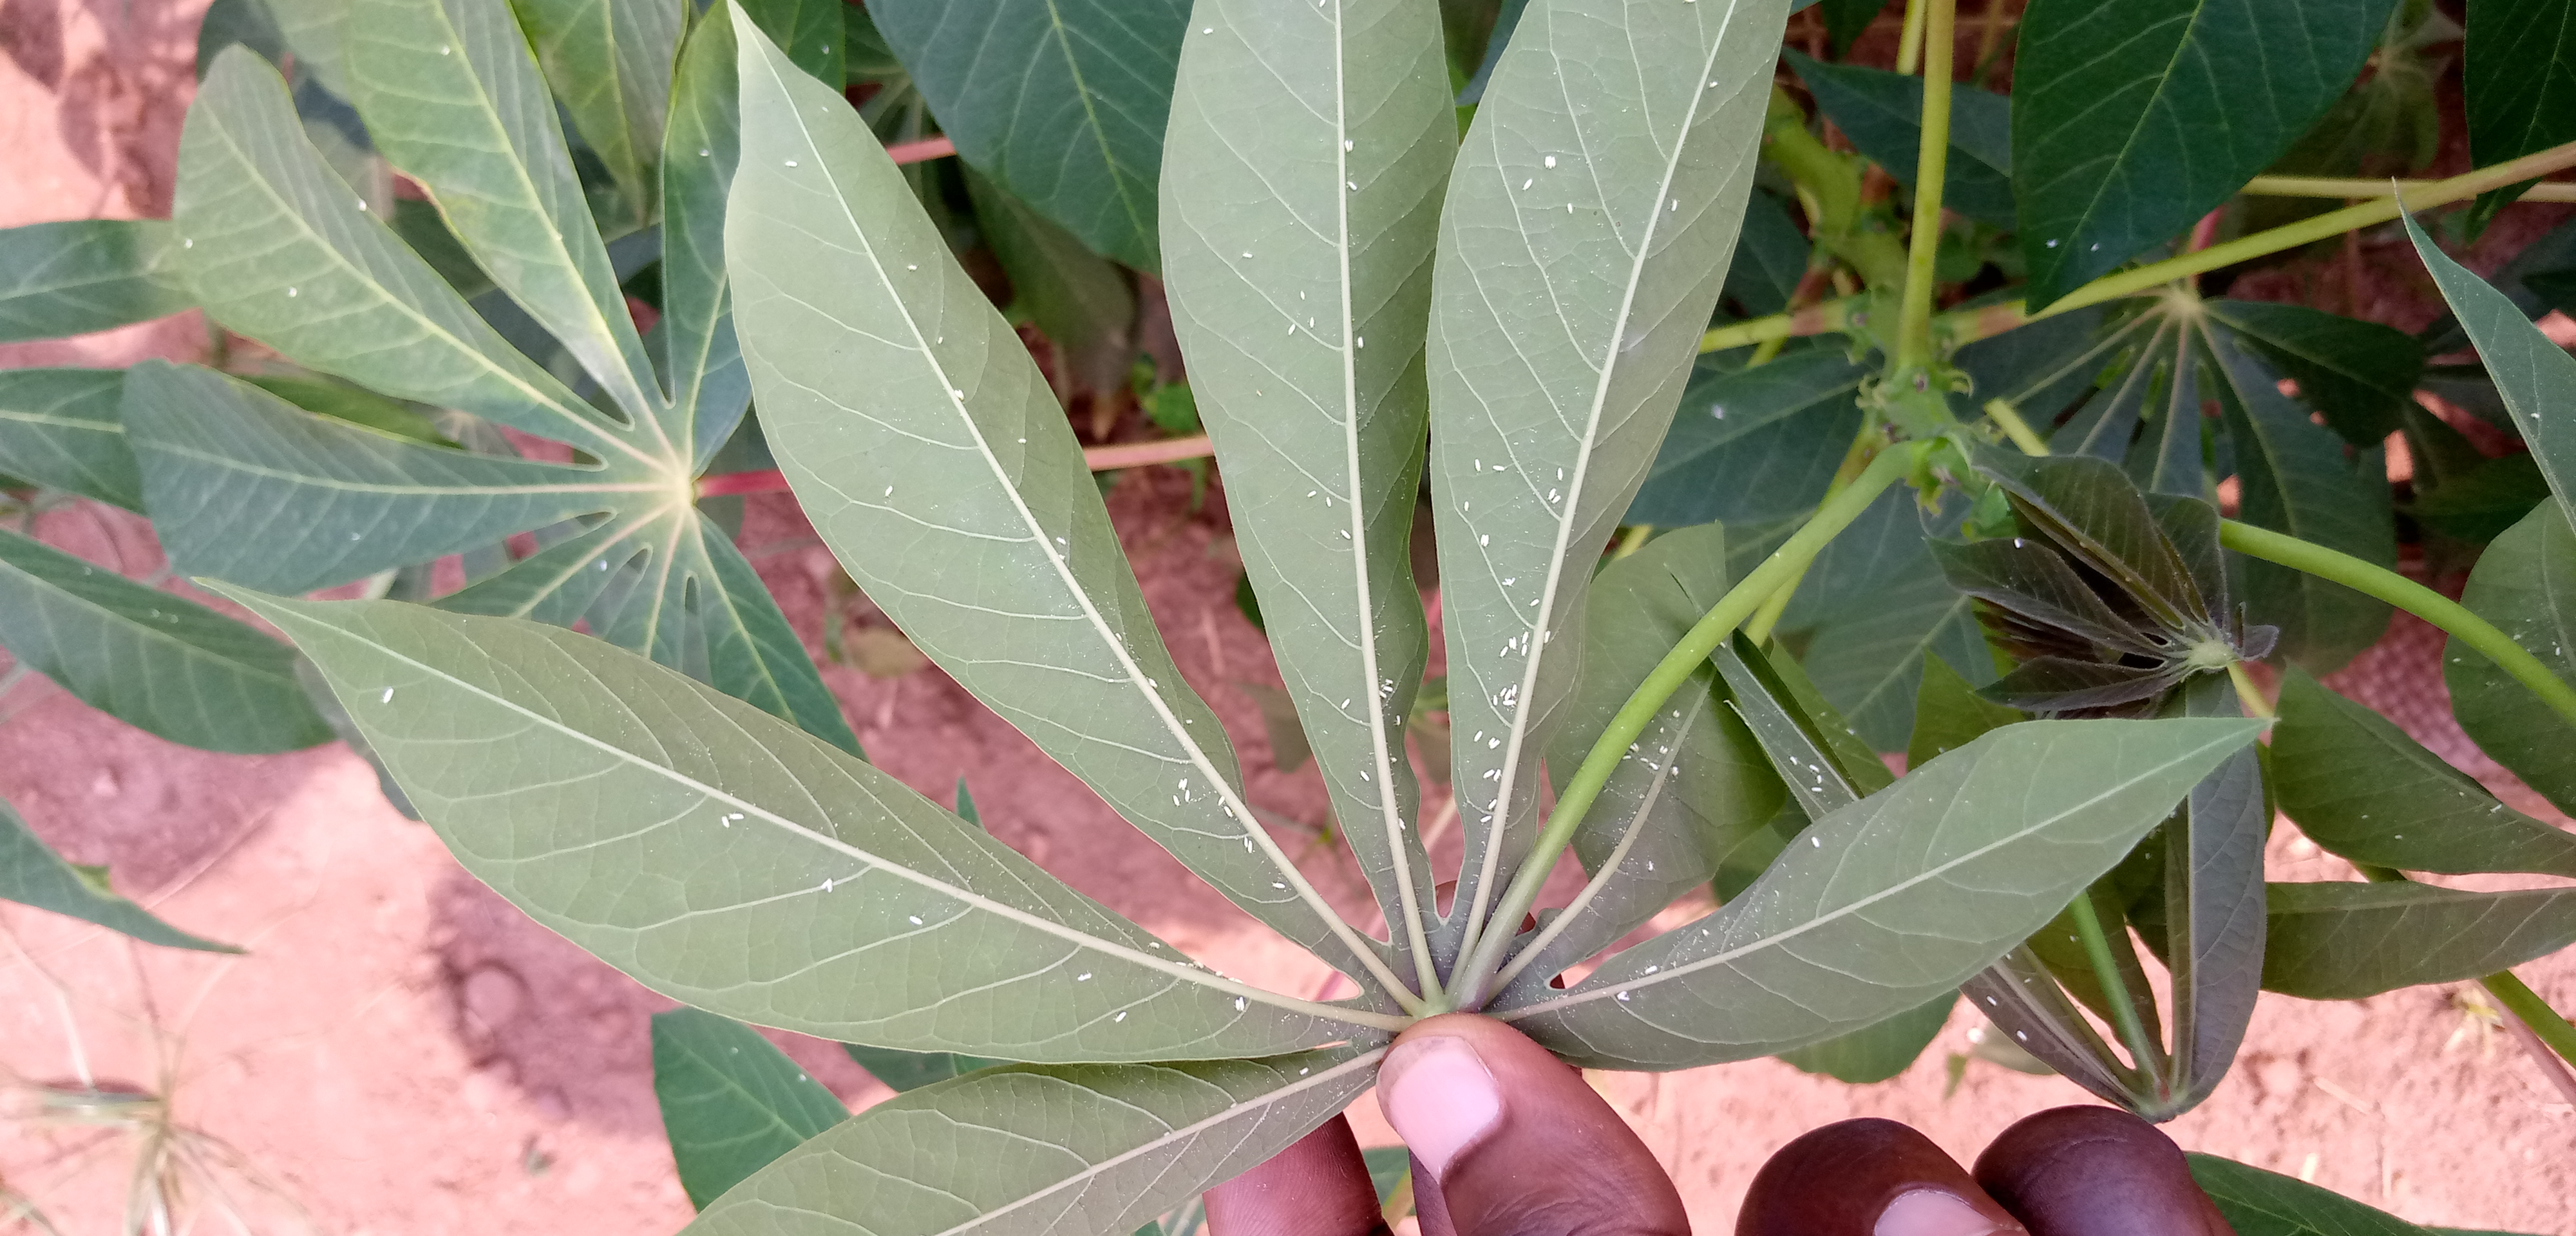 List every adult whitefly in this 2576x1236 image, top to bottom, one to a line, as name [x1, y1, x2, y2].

whitefly [1317, 1, 1328, 10]
whitefly [1200, 25, 1216, 37]
whitefly [820, 42, 831, 58]
whitefly [1706, 80, 1721, 93]
whitefly [1342, 138, 1349, 154]
whitefly [1349, 139, 1355, 153]
whitefly [697, 146, 711, 159]
whitefly [1542, 154, 1548, 169]
whitefly [1548, 154, 1558, 170]
whitefly [782, 158, 801, 170]
whitefly [1520, 177, 1537, 194]
whitefly [1344, 179, 1360, 192]
whitefly [1668, 196, 1681, 215]
whitefly [1565, 200, 1576, 218]
whitefly [2043, 236, 2059, 252]
whitefly [2087, 241, 2103, 257]
whitefly [1239, 250, 1255, 261]
whitefly [905, 263, 920, 275]
whitefly [1298, 288, 1310, 304]
whitefly [1308, 315, 1318, 330]
whitefly [1284, 322, 1298, 337]
whitefly [1355, 334, 1365, 353]
whitefly [934, 335, 949, 350]
whitefly [953, 388, 970, 404]
whitefly [1706, 402, 1727, 424]
whitefly [1015, 436, 1028, 447]
whitefly [1473, 456, 1484, 475]
whitefly [1490, 464, 1508, 474]
whitefly [1555, 465, 1566, 482]
whitefly [882, 482, 896, 500]
whitefly [1546, 486, 1557, 503]
whitefly [1305, 488, 1318, 501]
whitefly [1551, 493, 1562, 507]
whitefly [1325, 494, 1333, 510]
whitefly [1461, 498, 1472, 514]
whitefly [1338, 526, 1352, 542]
whitefly [1479, 533, 1492, 549]
whitefly [1054, 535, 1068, 547]
whitefly [2011, 536, 2023, 552]
whitefly [1499, 574, 1519, 588]
whitefly [1528, 597, 1542, 609]
whitefly [1113, 630, 1125, 643]
whitefly [1519, 630, 1531, 643]
whitefly [1542, 630, 1555, 647]
whitefly [1506, 634, 1513, 650]
whitefly [1512, 635, 1517, 653]
whitefly [1717, 641, 1728, 650]
whitefly [1519, 643, 1529, 659]
whitefly [1497, 646, 1508, 660]
whitefly [2553, 646, 2563, 658]
whitefly [1146, 676, 1160, 691]
whitefly [1383, 677, 1396, 686]
whitefly [1511, 682, 1519, 698]
whitefly [380, 684, 397, 706]
whitefly [1379, 684, 1395, 694]
whitefly [1499, 685, 1508, 697]
whitefly [1378, 688, 1388, 700]
whitefly [1505, 688, 1513, 701]
whitefly [1491, 691, 1499, 708]
whitefly [1338, 697, 1354, 714]
whitefly [1501, 698, 1517, 708]
whitefly [1669, 707, 1681, 721]
whitefly [1392, 713, 1405, 729]
whitefly [1184, 715, 1195, 728]
whitefly [1656, 725, 1667, 735]
whitefly [1470, 727, 1483, 745]
whitefly [1486, 736, 1506, 752]
whitefly [1627, 742, 1642, 753]
whitefly [1657, 744, 1671, 756]
whitefly [1620, 753, 1633, 762]
whitefly [1787, 754, 1799, 767]
whitefly [1388, 754, 1399, 765]
whitefly [1639, 756, 1649, 766]
whitefly [1647, 760, 1662, 772]
whitefly [1807, 762, 1826, 774]
whitefly [1669, 763, 1681, 779]
whitefly [1492, 767, 1503, 785]
whitefly [1358, 767, 1372, 784]
whitefly [1482, 767, 1495, 780]
whitefly [1815, 772, 1826, 785]
whitefly [1177, 776, 1190, 790]
whitefly [1810, 785, 1823, 794]
whitefly [1184, 789, 1193, 804]
whitefly [1170, 793, 1181, 808]
whitefly [1217, 795, 1227, 807]
whitefly [1486, 798, 1499, 812]
whitefly [2487, 800, 2503, 816]
whitefly [1223, 804, 1234, 819]
whitefly [726, 810, 744, 823]
whitefly [720, 813, 730, 830]
whitefly [1477, 814, 1494, 826]
whitefly [1397, 816, 1408, 832]
whitefly [2392, 832, 2405, 845]
whitefly [1808, 833, 1822, 853]
whitefly [1242, 834, 1249, 853]
whitefly [1247, 838, 1255, 857]
whitefly [1642, 859, 1656, 872]
whitefly [819, 876, 835, 895]
whitefly [1269, 881, 1287, 892]
whitefly [905, 912, 925, 929]
whitefly [1700, 925, 1711, 941]
whitefly [2067, 932, 2077, 945]
whitefly [1146, 939, 1163, 951]
whitefly [2003, 951, 2012, 961]
whitefly [1173, 959, 1188, 968]
whitefly [1191, 960, 1204, 971]
whitefly [1642, 963, 1658, 977]
whitefly [1213, 968, 1223, 979]
whitefly [1075, 969, 1094, 983]
whitefly [1226, 975, 1245, 984]
whitefly [1614, 987, 1631, 1005]
whitefly [1985, 994, 1997, 1007]
whitefly [1233, 995, 1241, 1014]
whitefly [1239, 995, 1247, 1013]
whitefly [1110, 1008, 1128, 1025]
whitefly [2014, 1027, 2029, 1044]
whitefly [1296, 1065, 1311, 1078]